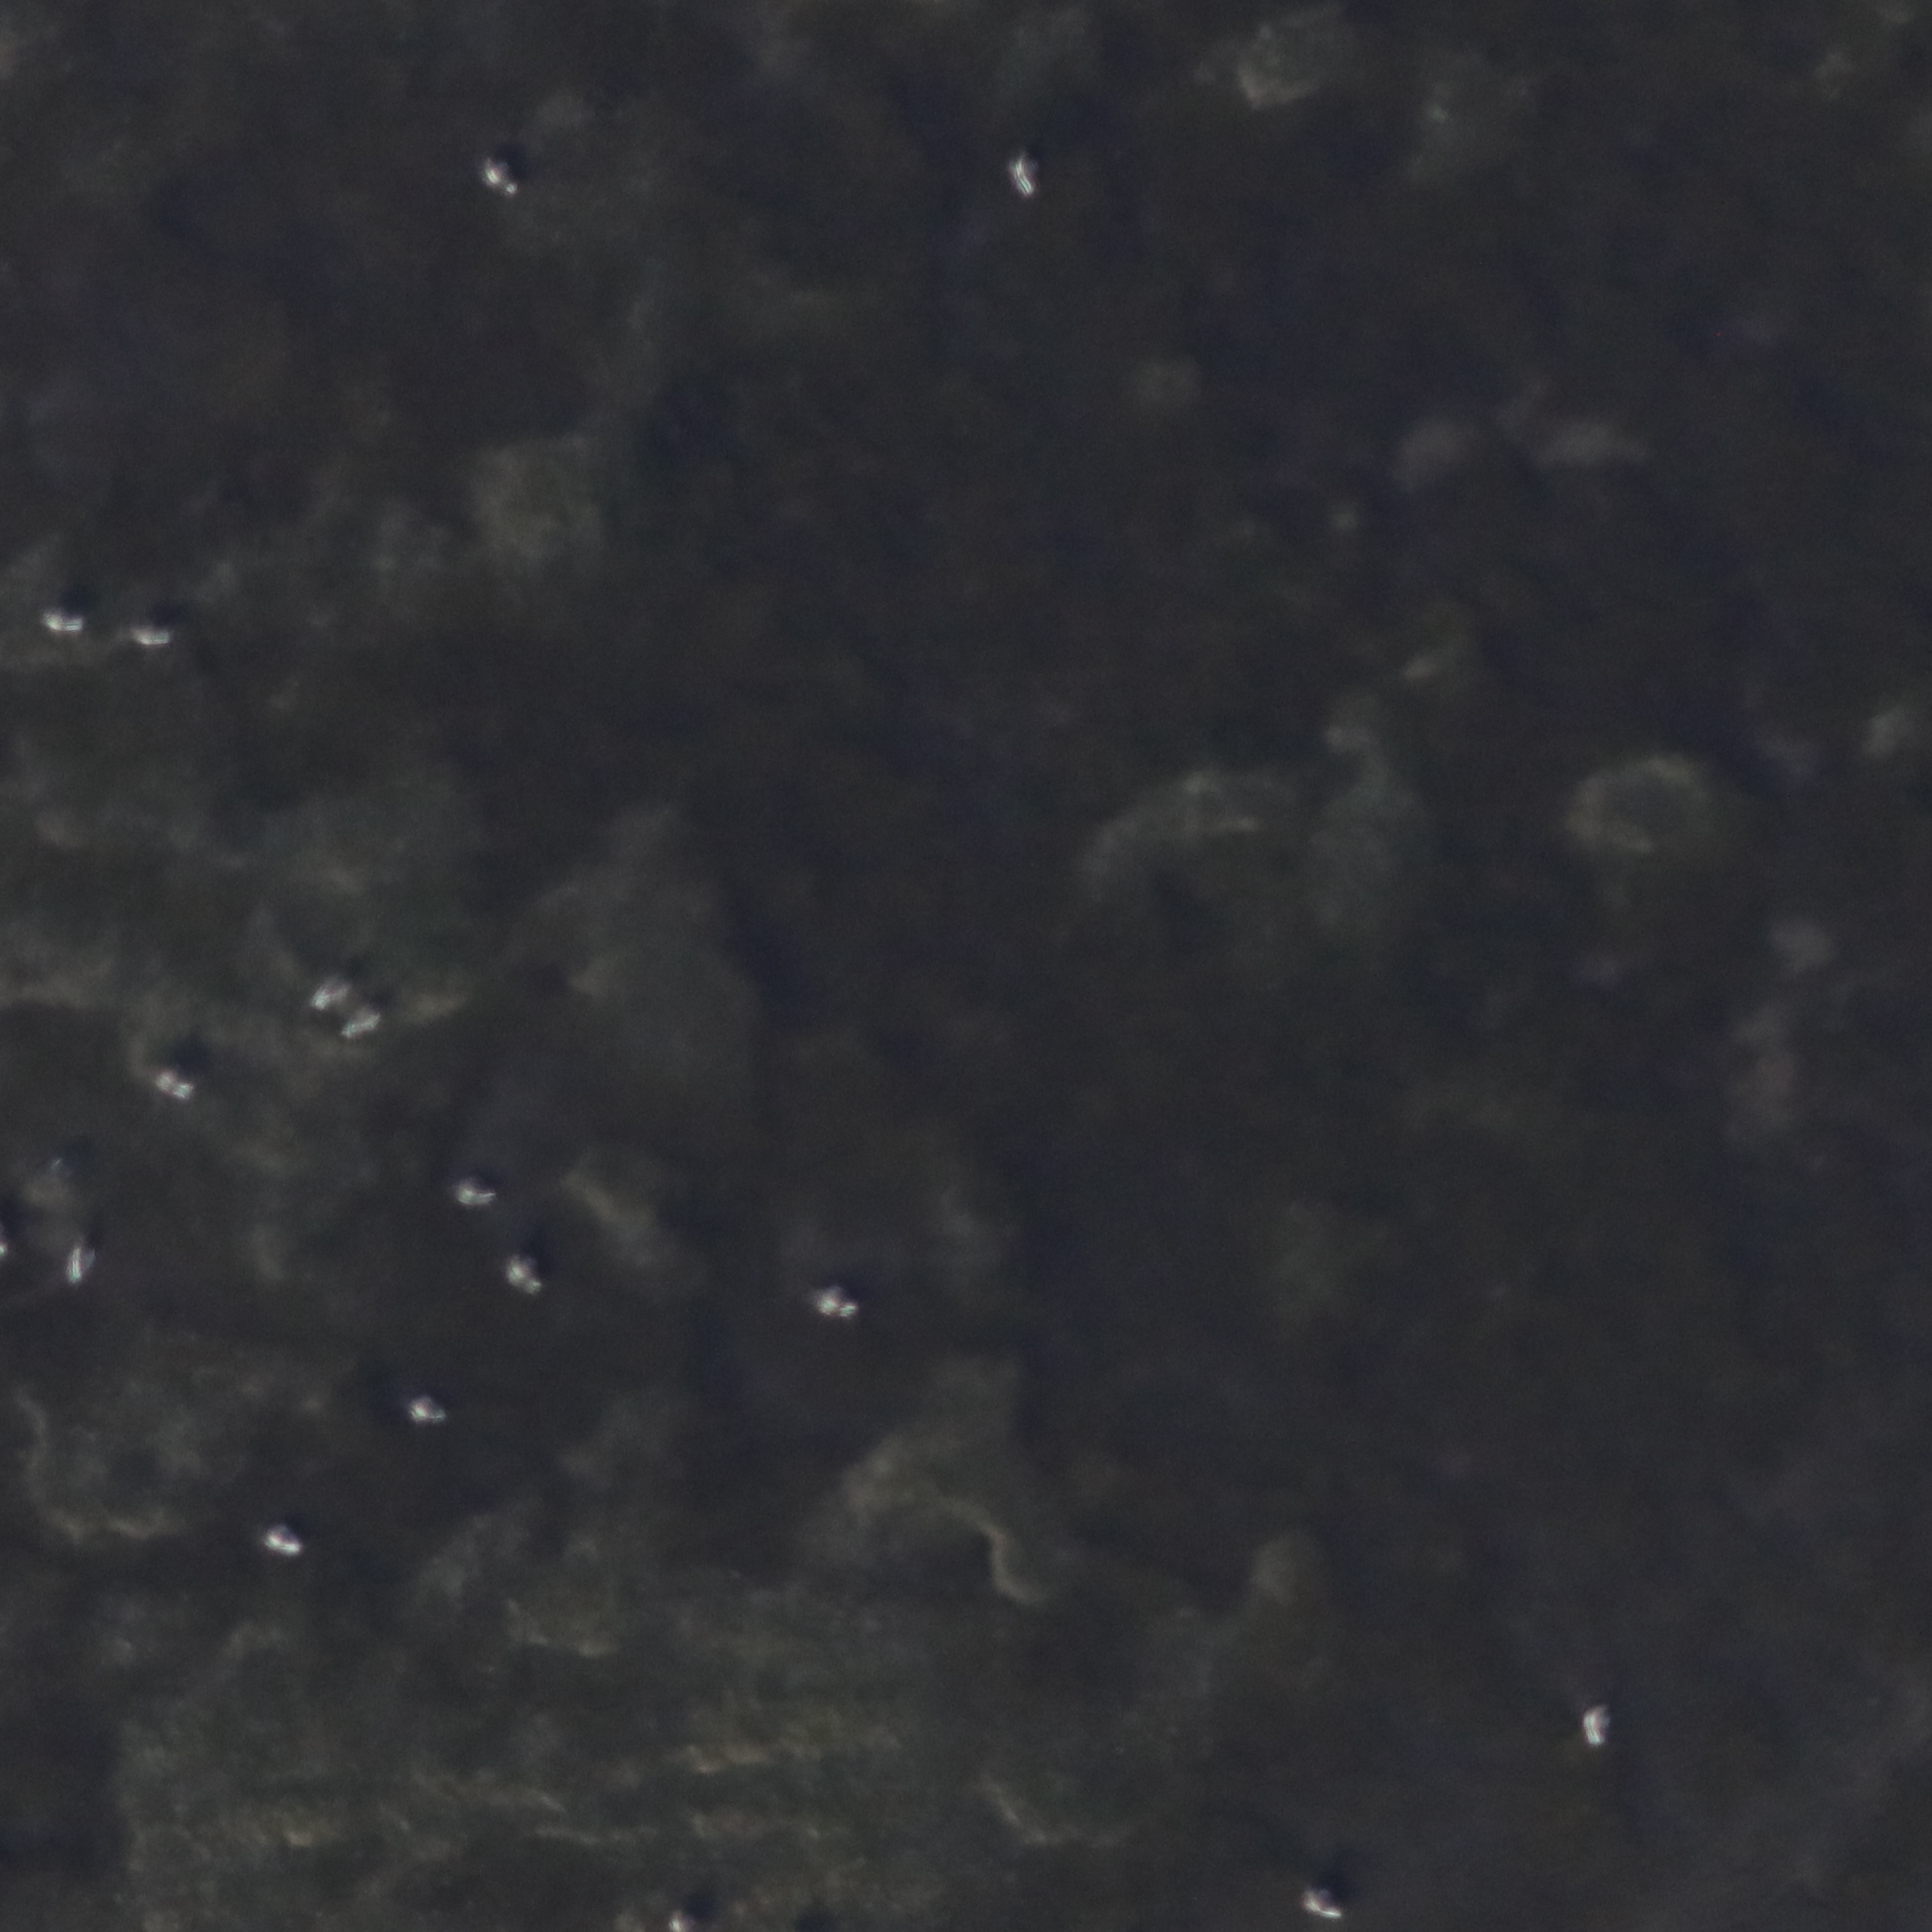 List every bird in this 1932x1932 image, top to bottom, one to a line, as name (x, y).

brant (500, 174)
brant (1023, 175)
brant (60, 622)
brant (146, 634)
brant (325, 986)
brant (360, 1022)
brant (174, 1081)
brant (473, 1189)
brant (79, 1263)
brant (525, 1271)
brant (833, 1299)
brant (427, 1408)
brant (285, 1539)
brant (1598, 1724)
brant (1322, 1900)
brant (684, 1923)